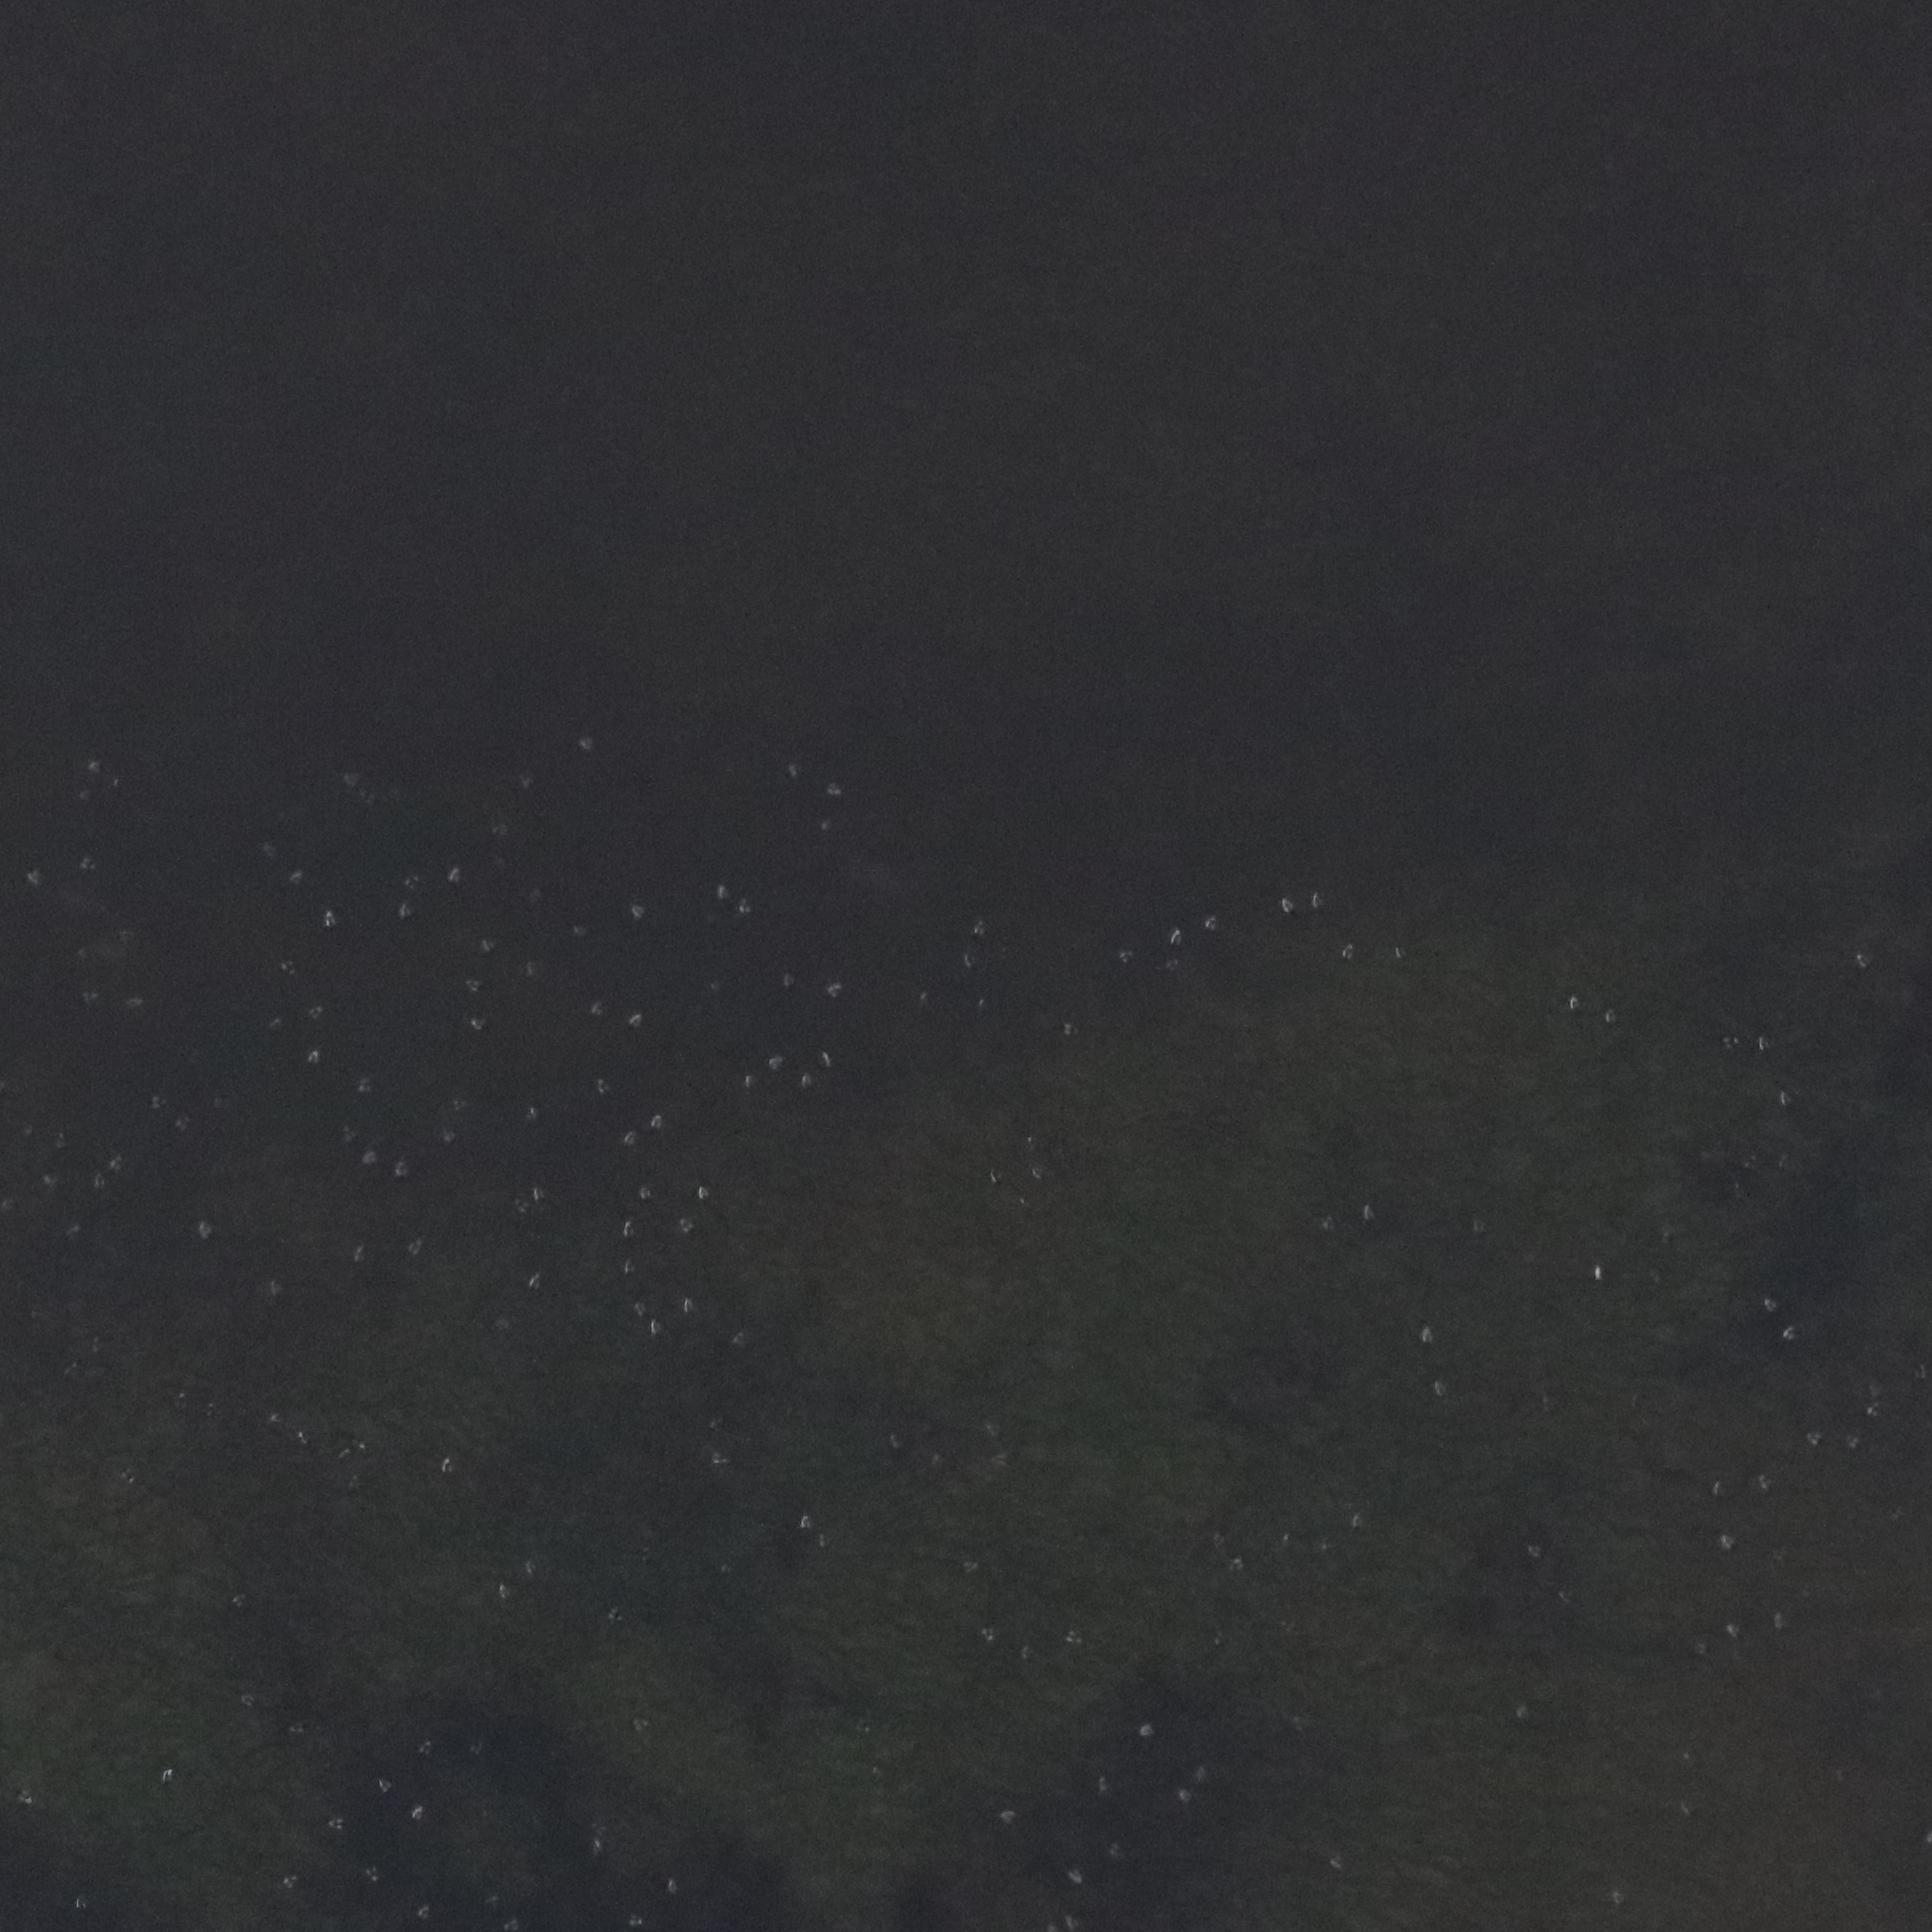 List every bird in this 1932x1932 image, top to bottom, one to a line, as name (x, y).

brant (584, 740)
brant (94, 765)
brant (786, 770)
brant (529, 774)
brant (348, 775)
brant (119, 784)
brant (835, 785)
brant (83, 798)
brant (373, 799)
brant (822, 823)
brant (500, 829)
brant (274, 846)
brant (97, 854)
brant (499, 863)
brant (289, 872)
brant (454, 875)
brant (27, 880)
brant (405, 880)
brant (718, 885)
brant (535, 900)
brant (742, 901)
brant (1317, 901)
brant (1287, 902)
brant (396, 909)
brant (328, 912)
brant (630, 912)
brant (1210, 915)
brant (974, 919)
brant (580, 927)
brant (1174, 935)
brant (490, 939)
brant (1340, 948)
brant (1407, 948)
brant (1127, 959)
brant (964, 961)
brant (1866, 961)
brant (290, 968)
brant (474, 984)
brant (793, 986)
brant (844, 995)
brant (92, 1000)
brant (1577, 1000)
brant (142, 1001)
brant (326, 1014)
brant (1620, 1017)
brant (603, 1020)
brant (279, 1023)
brant (647, 1023)
brant (478, 1027)
brant (1078, 1028)
brant (1770, 1043)
brant (1733, 1046)
brant (193, 1054)
brant (775, 1054)
brant (831, 1054)
brant (314, 1058)
brant (766, 1081)
brant (816, 1082)
brant (367, 1085)
brant (612, 1085)
brant (155, 1101)
brant (1788, 1101)
brant (457, 1104)
brant (225, 1108)
brant (536, 1111)
brant (655, 1121)
brant (174, 1130)
brant (41, 1133)
brant (352, 1137)
brant (70, 1140)
brant (453, 1140)
brant (640, 1143)
brant (367, 1160)
brant (1756, 1165)
brant (1040, 1167)
brant (1784, 1171)
brant (118, 1172)
brant (407, 1172)
brant (996, 1173)
brant (55, 1186)
brant (649, 1188)
brant (105, 1190)
brant (710, 1195)
brant (554, 1197)
brant (523, 1205)
brant (12, 1206)
brant (1376, 1215)
brant (1321, 1221)
brant (85, 1222)
brant (627, 1234)
brant (216, 1235)
brant (697, 1235)
brant (417, 1249)
brant (363, 1253)
brant (626, 1267)
brant (1600, 1274)
brant (538, 1282)
brant (263, 1293)
brant (1777, 1310)
brant (644, 1313)
brant (698, 1313)
brant (662, 1327)
brant (1790, 1336)
brant (1420, 1339)
brant (93, 1342)
brant (734, 1346)
brant (67, 1368)
brant (1445, 1391)
brant (181, 1398)
brant (1877, 1403)
brant (214, 1407)
brant (281, 1420)
brant (715, 1427)
brant (998, 1432)
brant (1822, 1437)
brant (305, 1439)
brant (357, 1450)
brant (891, 1450)
brant (1859, 1451)
brant (348, 1456)
brant (729, 1459)
brant (1005, 1461)
brant (454, 1464)
brant (942, 1465)
brant (1769, 1478)
brant (135, 1481)
brant (361, 1481)
brant (1724, 1484)
brant (1358, 1518)
brant (803, 1524)
brant (1731, 1536)
brant (1284, 1540)
brant (1216, 1541)
brant (1330, 1541)
brant (829, 1543)
brant (649, 1550)
brant (1536, 1554)
brant (1231, 1567)
brant (730, 1569)
brant (542, 1574)
brant (966, 1574)
brant (502, 1594)
brant (1561, 1596)
brant (237, 1600)
brant (619, 1609)
brant (1786, 1618)
brant (1730, 1626)
brant (1294, 1631)
brant (1066, 1637)
brant (1224, 1637)
brant (995, 1639)
brant (1700, 1653)
brant (1030, 1658)
brant (245, 1696)
brant (1514, 1714)
brant (646, 1721)
brant (871, 1723)
brant (296, 1729)
brant (1148, 1730)
brant (479, 1742)
brant (422, 1751)
brant (1204, 1773)
brant (166, 1781)
brant (1106, 1782)
brant (380, 1784)
brant (28, 1797)
brant (1183, 1803)
brant (1698, 1808)
brant (421, 1810)
brant (1008, 1813)
brant (342, 1826)
brant (1118, 1840)
brant (600, 1849)
brant (1339, 1871)
brant (369, 1872)
brant (1079, 1875)
brant (290, 1886)
brant (684, 1889)
brant (1617, 1901)
brant (81, 1902)
brant (491, 1903)
brant (426, 1916)
brant (514, 1917)
brant (644, 1923)
brant (1075, 1929)